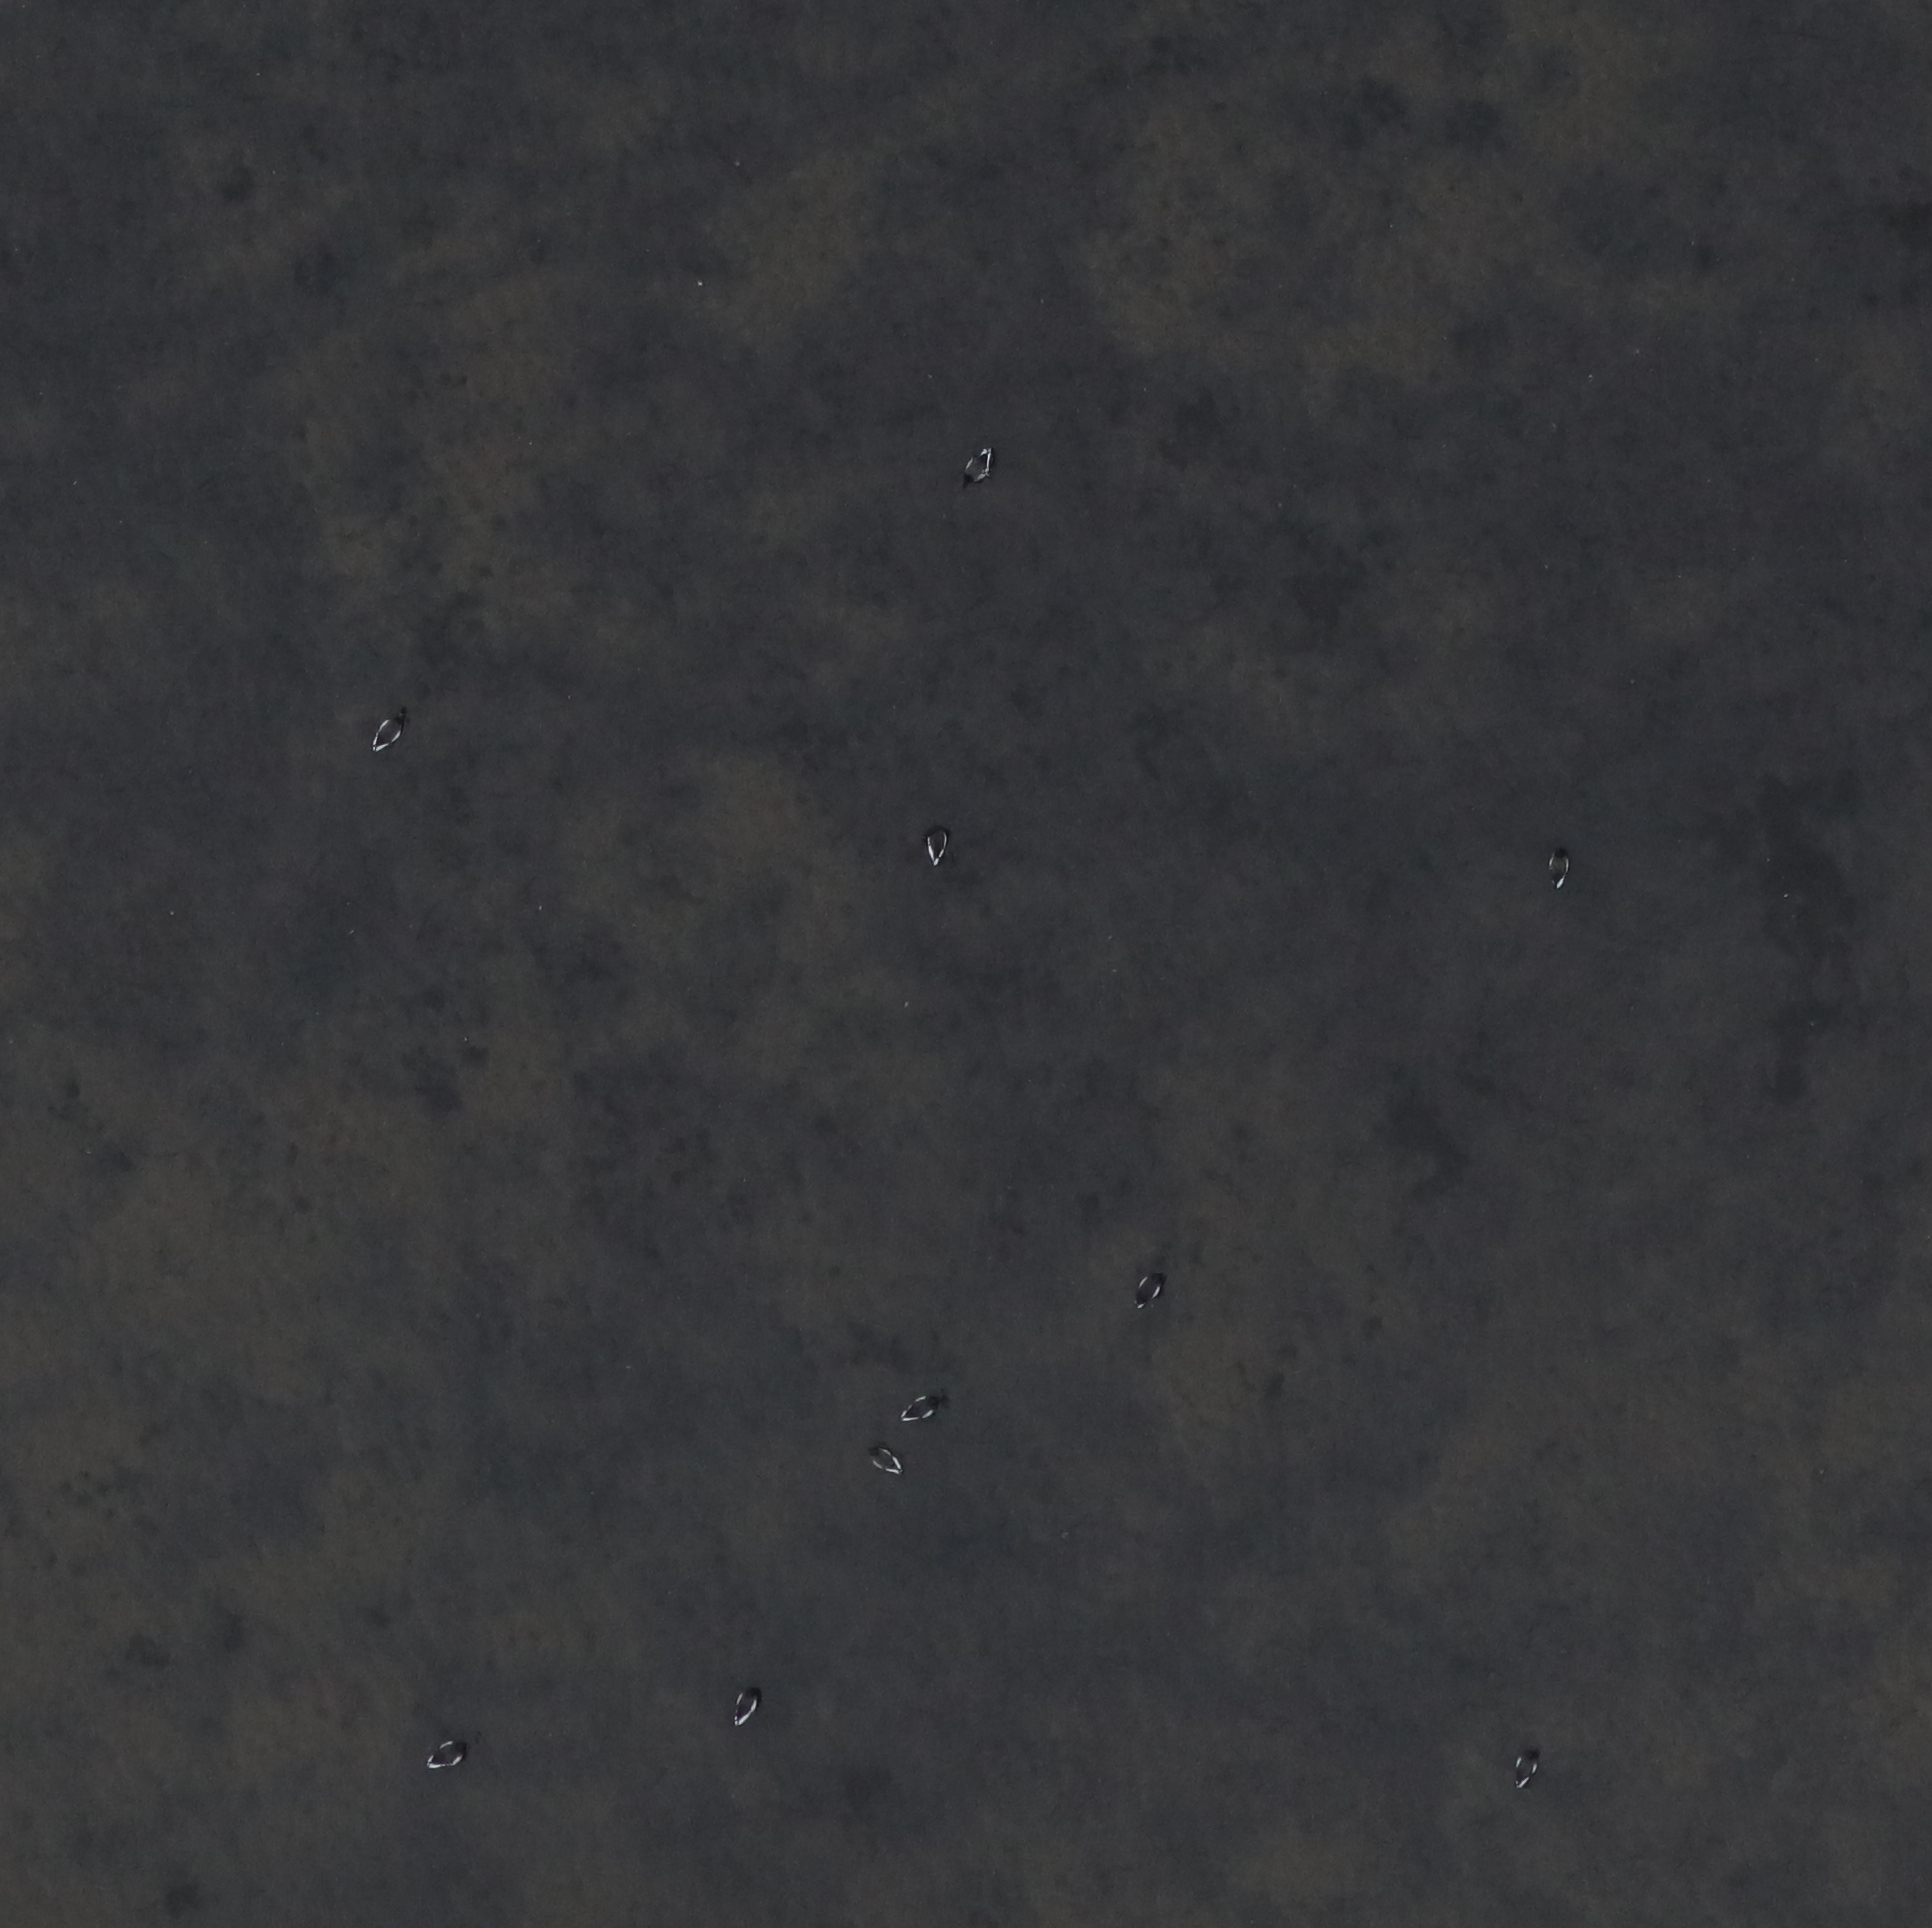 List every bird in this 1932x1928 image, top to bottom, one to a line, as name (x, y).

brant (977, 467)
brant (387, 731)
brant (937, 845)
brant (1556, 865)
brant (1149, 1287)
brant (922, 1408)
brant (887, 1456)
brant (745, 1704)
brant (446, 1754)
brant (1526, 1767)